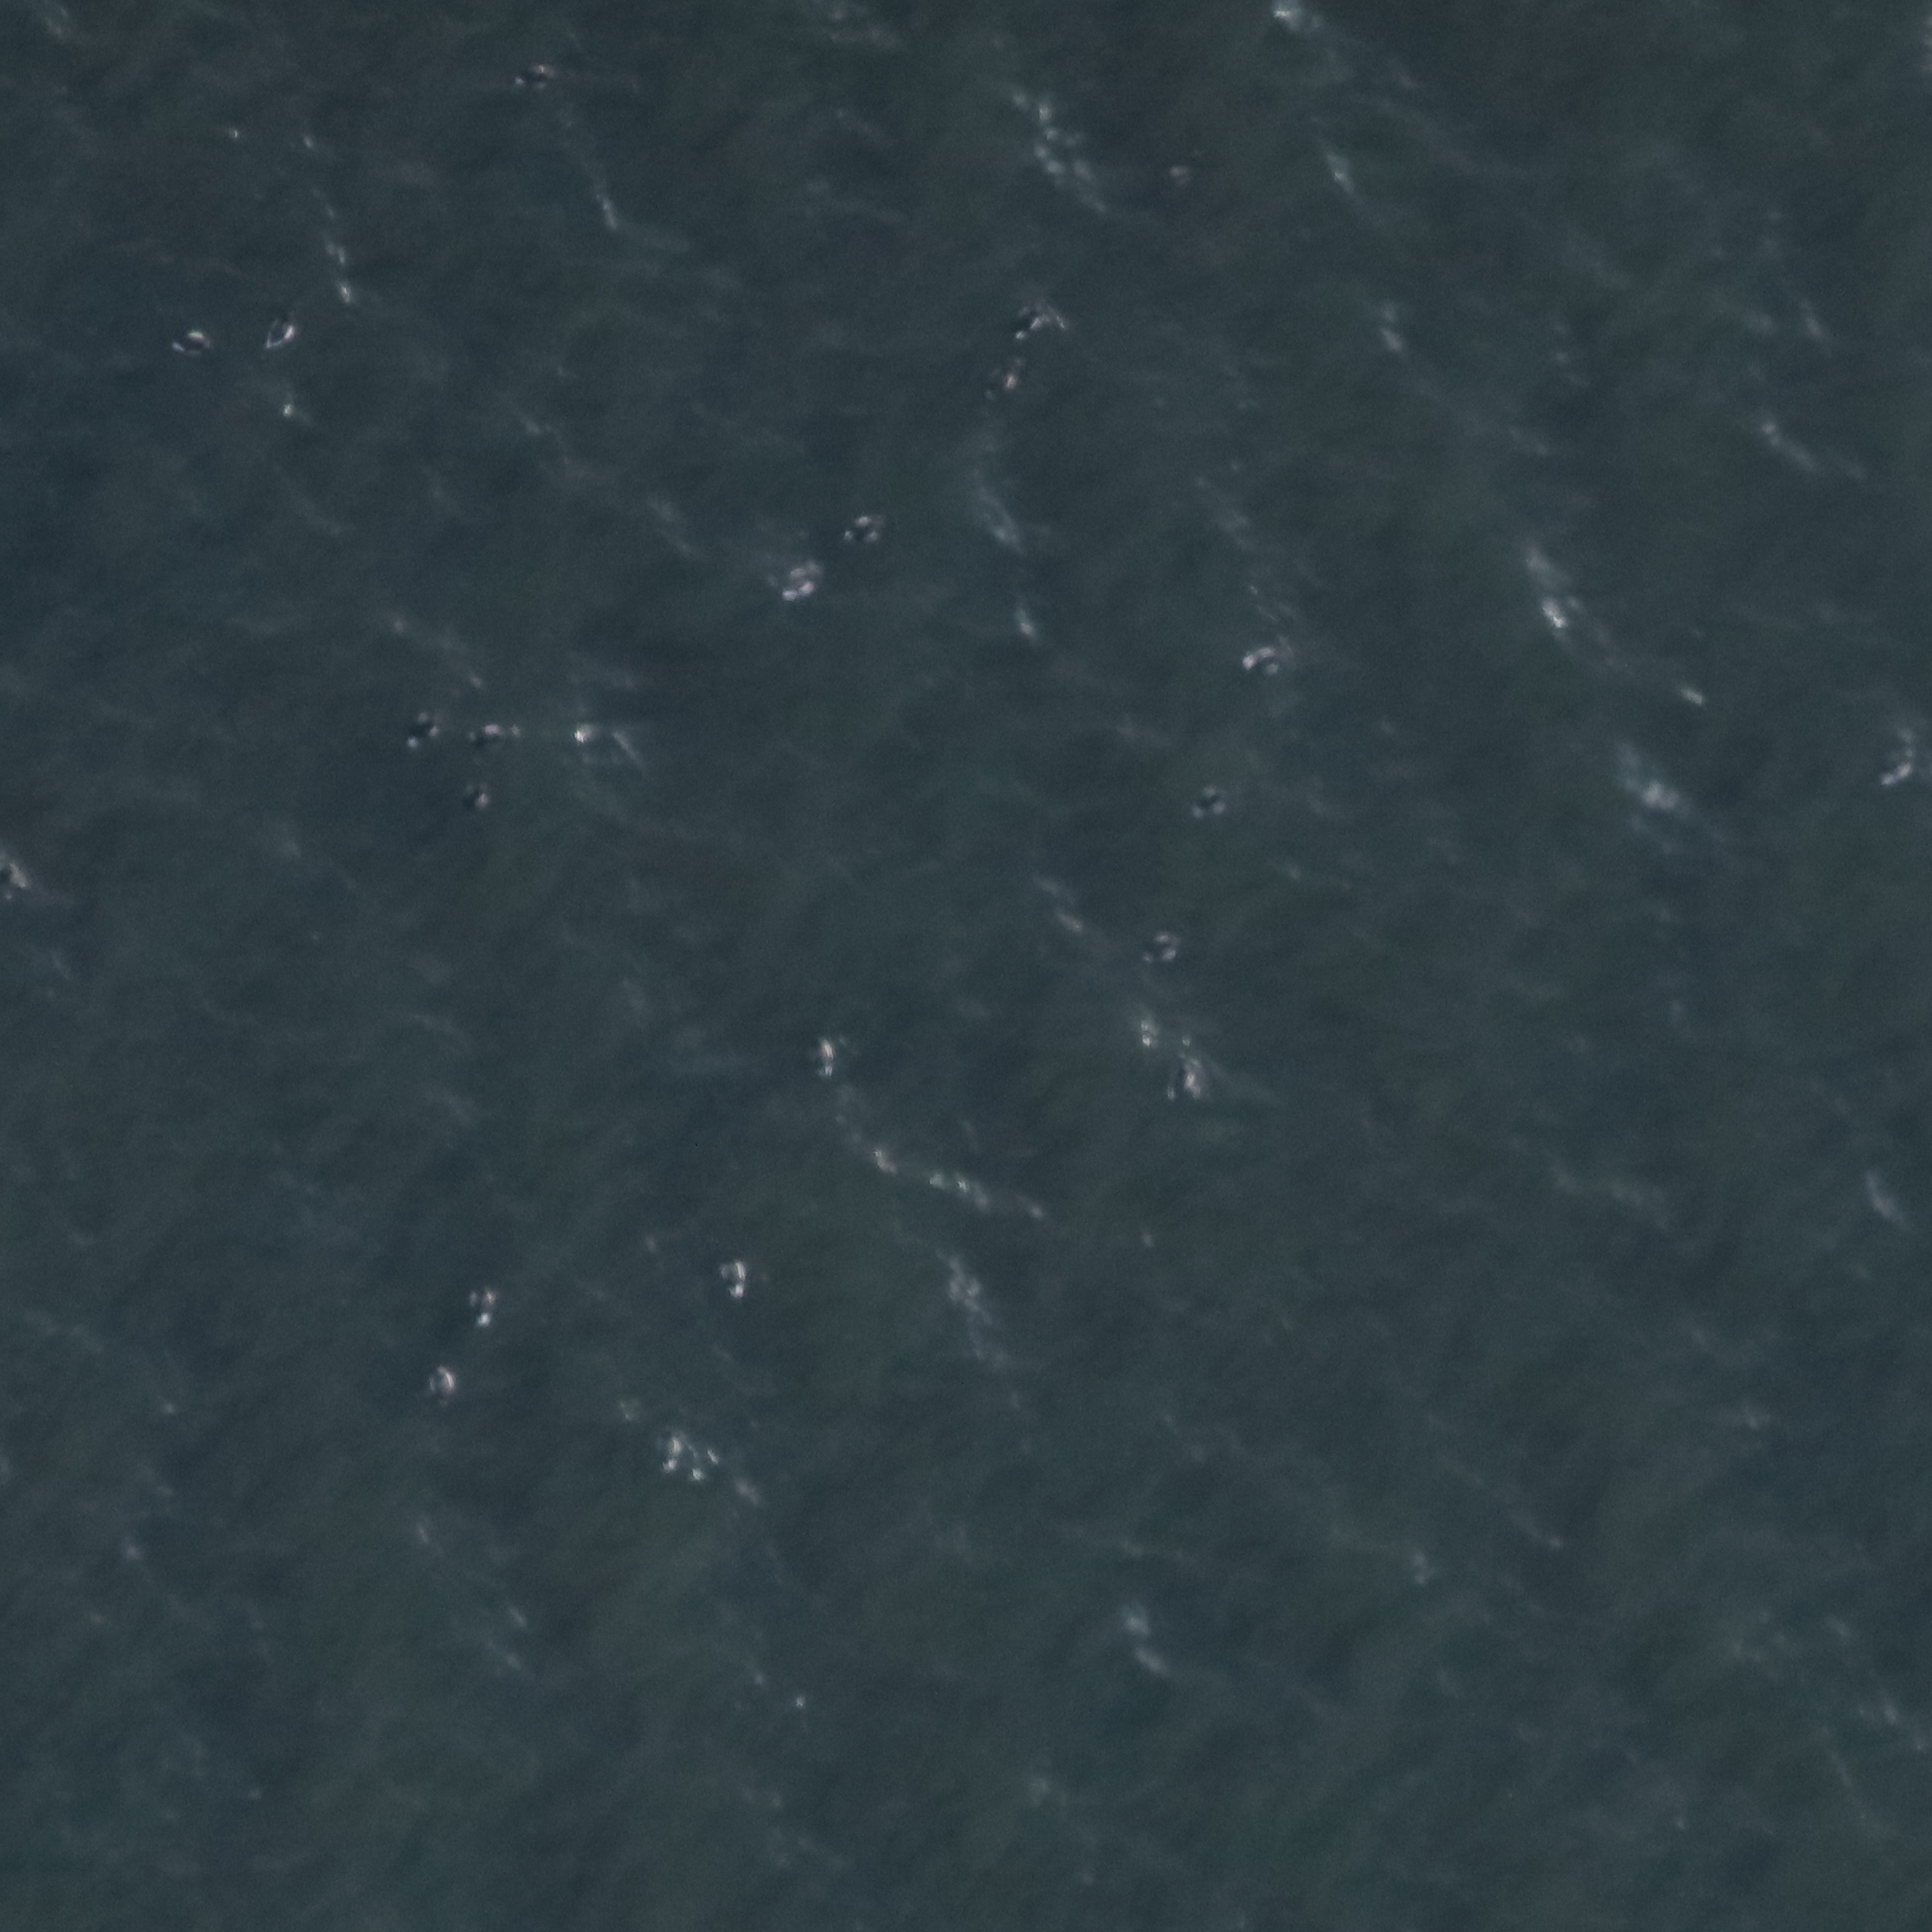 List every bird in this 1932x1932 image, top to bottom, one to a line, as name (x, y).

brant (536, 75)
brant (1025, 317)
brant (279, 335)
brant (192, 344)
brant (1003, 380)
brant (864, 536)
brant (798, 580)
brant (1267, 663)
brant (422, 734)
brant (486, 734)
brant (1899, 766)
brant (471, 792)
brant (1210, 798)
other bird (2, 872)
brant (1159, 945)
brant (820, 1052)
brant (1181, 1080)
brant (731, 1278)
brant (481, 1305)
brant (441, 1386)
brant (669, 1450)